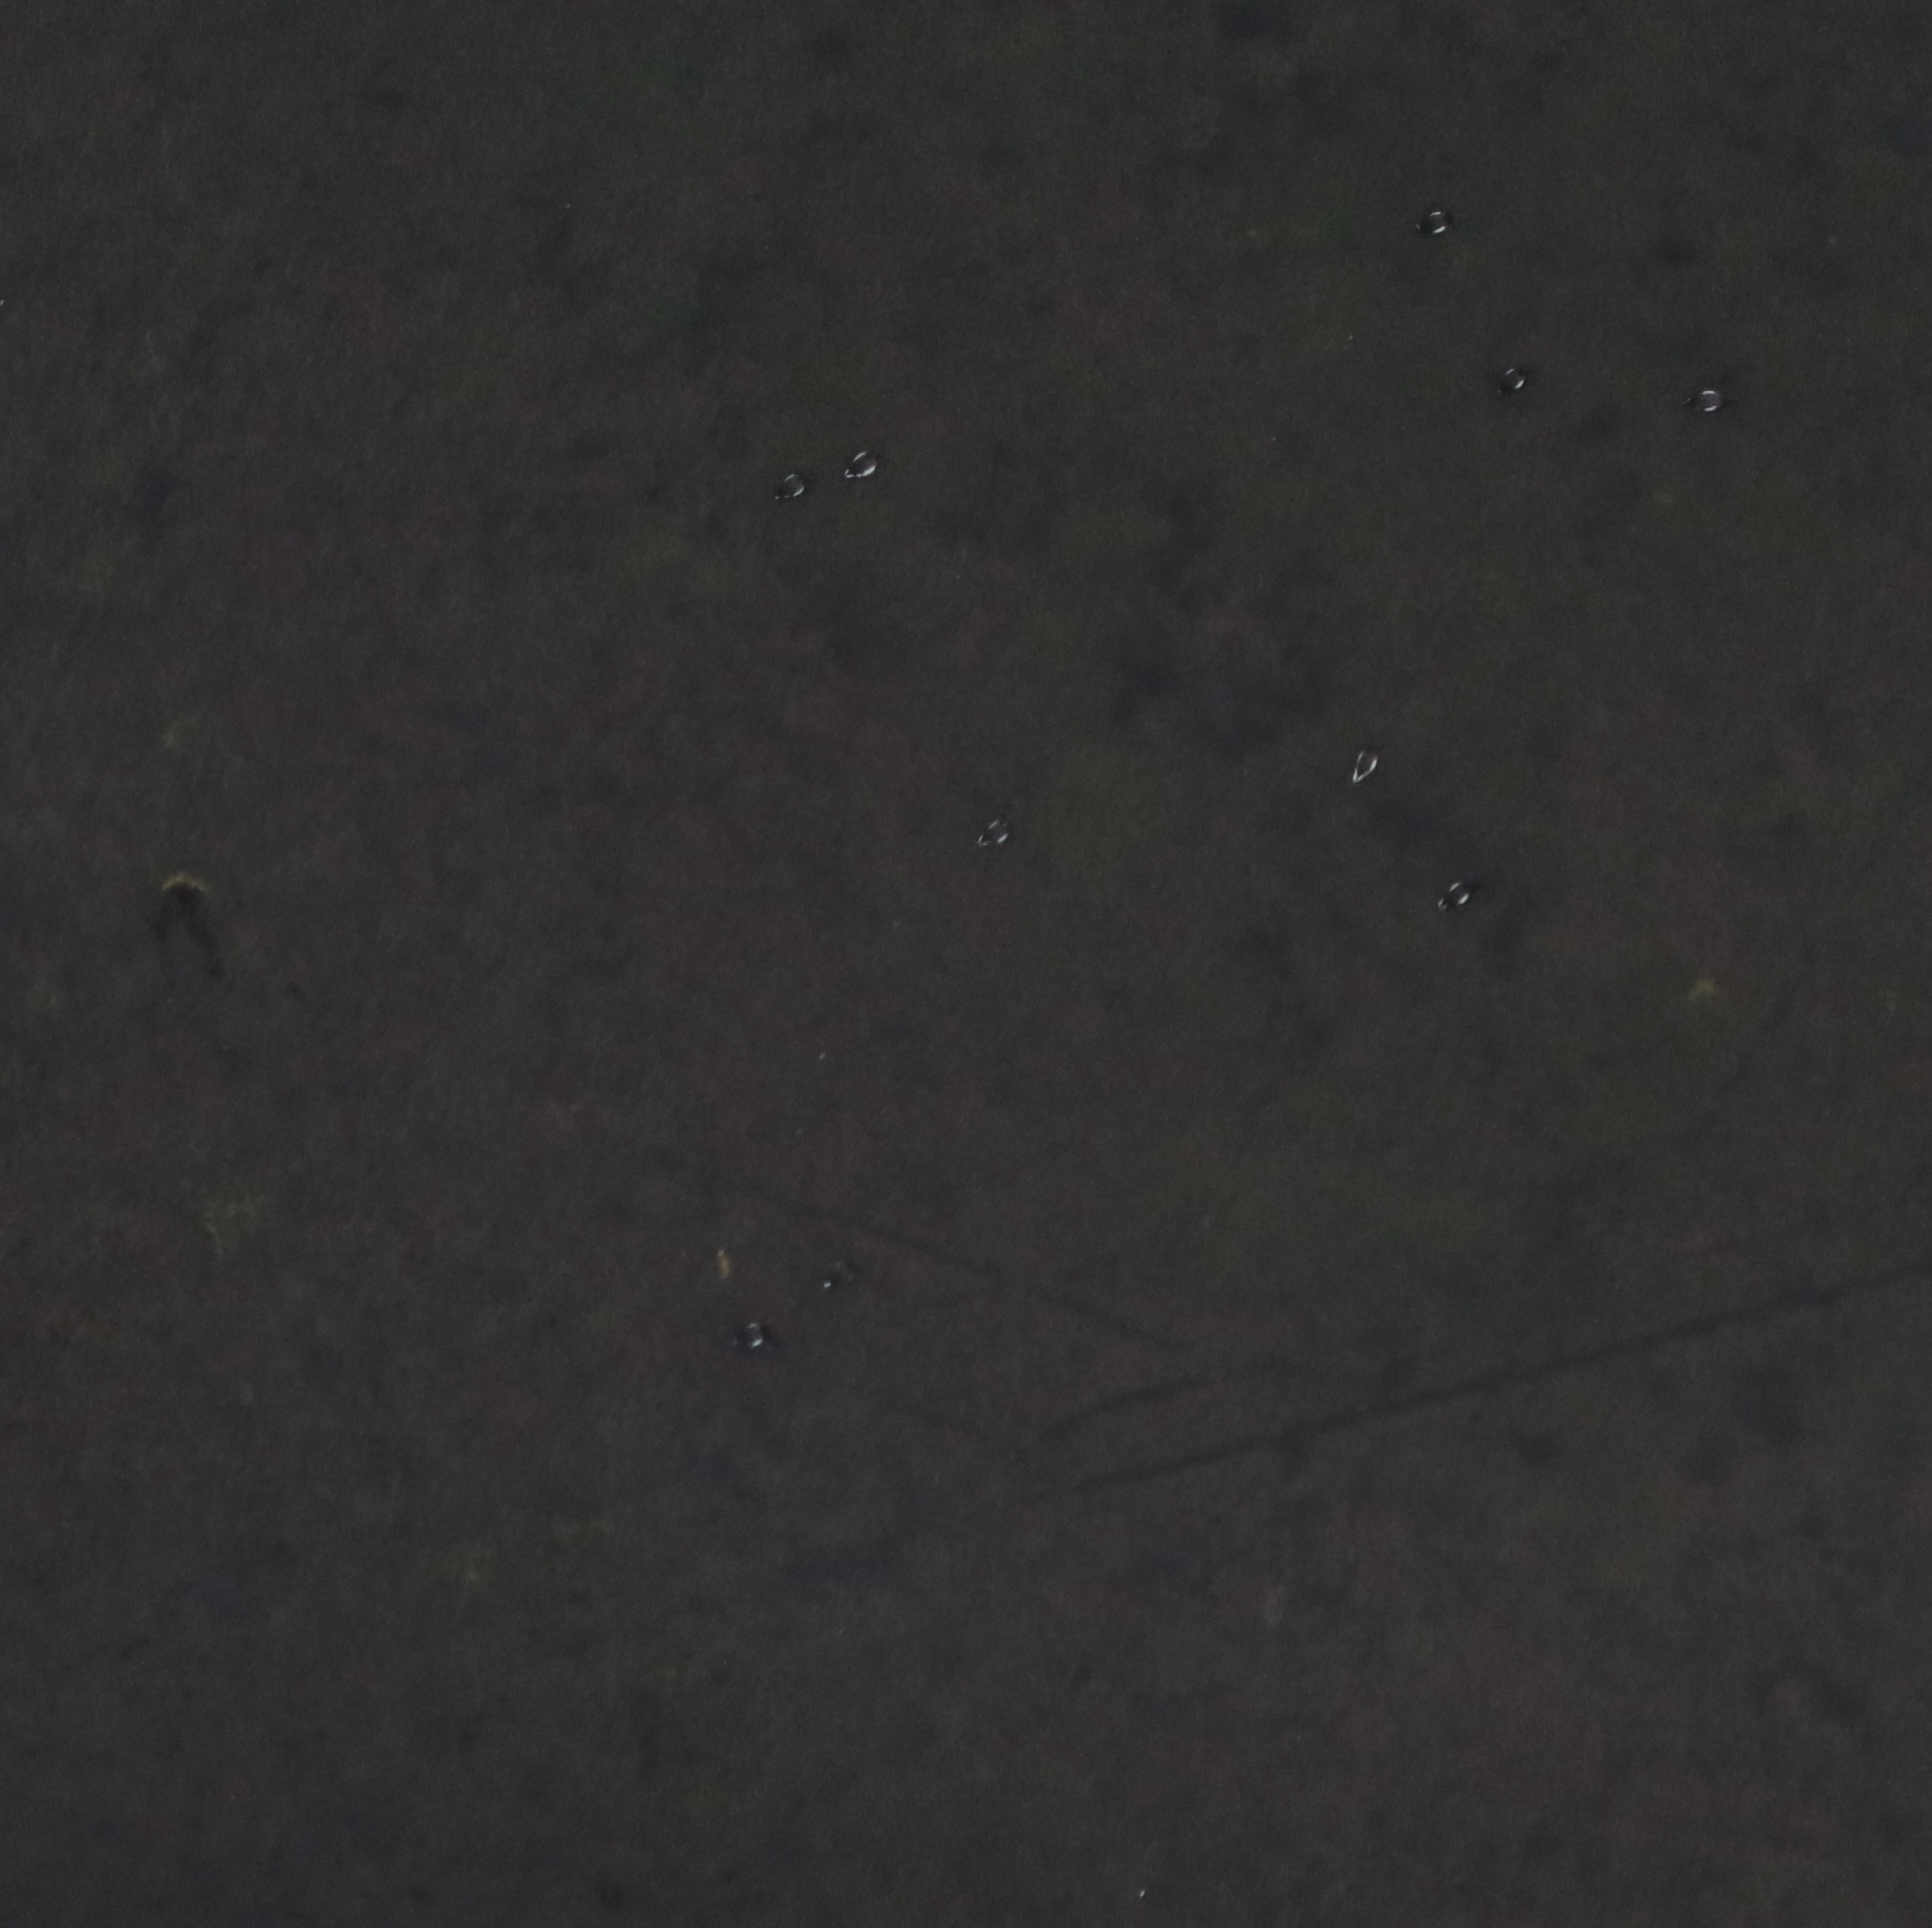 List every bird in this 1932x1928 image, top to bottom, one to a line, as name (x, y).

brant (1438, 220)
brant (1514, 382)
brant (1709, 401)
brant (860, 467)
brant (793, 484)
brant (1366, 764)
brant (995, 832)
brant (1457, 894)
brant (844, 1272)
brant (753, 1333)